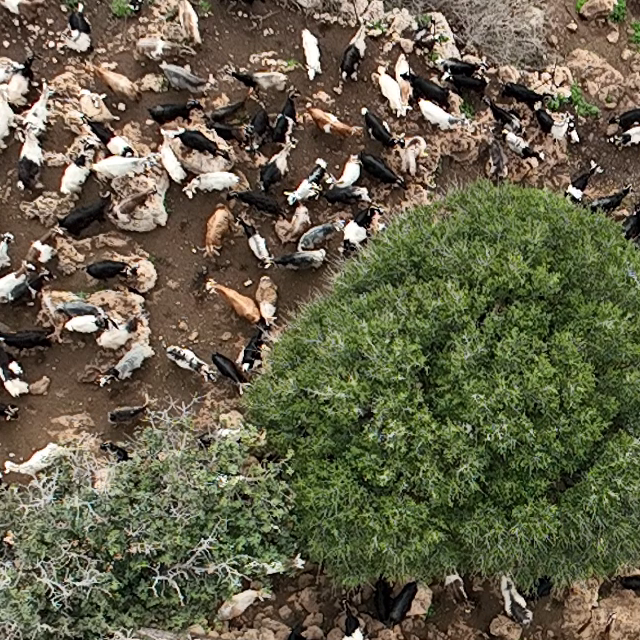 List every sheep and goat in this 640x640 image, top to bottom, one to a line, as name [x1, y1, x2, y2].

goat [1, 1, 51, 21]
goat [177, 1, 202, 44]
goat [65, 2, 95, 54]
goat [338, 16, 371, 81]
goat [414, 17, 434, 57]
goat [301, 28, 323, 79]
goat [136, 38, 196, 60]
goat [394, 53, 414, 109]
goat [436, 56, 486, 78]
goat [85, 59, 142, 103]
goat [160, 61, 220, 93]
goat [0, 65, 13, 90]
goat [7, 66, 32, 109]
goat [376, 66, 408, 116]
goat [231, 70, 290, 91]
goat [400, 70, 451, 109]
goat [446, 75, 487, 94]
goat [14, 78, 50, 139]
goat [503, 83, 556, 109]
goat [0, 84, 12, 151]
goat [272, 87, 301, 144]
goat [79, 89, 119, 121]
goat [418, 96, 471, 130]
goat [149, 98, 201, 126]
goat [211, 98, 248, 123]
goat [489, 98, 521, 129]
goat [306, 103, 363, 137]
goat [607, 106, 639, 125]
goat [536, 107, 573, 139]
goat [362, 108, 406, 148]
goat [245, 109, 269, 154]
goat [80, 113, 139, 157]
goat [568, 119, 580, 144]
goat [207, 121, 245, 149]
goat [13, 123, 42, 189]
goat [616, 124, 639, 151]
goat [158, 129, 186, 183]
goat [503, 129, 545, 162]
goat [177, 130, 231, 161]
goat [395, 133, 426, 176]
goat [479, 135, 509, 185]
goat [258, 138, 298, 186]
goat [360, 150, 409, 191]
goat [61, 151, 93, 196]
goat [92, 153, 156, 179]
goat [327, 154, 360, 188]
goat [285, 159, 326, 203]
goat [565, 160, 603, 204]
goat [183, 173, 238, 197]
goat [589, 182, 632, 214]
goat [58, 185, 113, 238]
goat [109, 185, 157, 222]
goat [323, 185, 372, 202]
goat [228, 188, 281, 218]
goat [276, 205, 311, 242]
goat [344, 206, 384, 259]
goat [202, 208, 232, 258]
goat [635, 211, 639, 237]
goat [618, 215, 637, 235]
goat [236, 218, 270, 261]
goat [298, 218, 345, 252]
goat [26, 221, 64, 266]
goat [626, 222, 639, 243]
goat [0, 232, 13, 291]
goat [262, 247, 324, 271]
goat [86, 260, 139, 279]
goat [0, 261, 36, 306]
goat [10, 267, 52, 306]
goat [255, 274, 277, 326]
goat [205, 279, 260, 322]
goat [54, 300, 104, 315]
goat [64, 315, 110, 332]
goat [97, 315, 143, 349]
goat [240, 322, 269, 373]
goat [0, 323, 53, 348]
goat [0, 334, 30, 397]
goat [99, 340, 152, 388]
goat [166, 344, 216, 382]
goat [212, 352, 254, 392]
goat [107, 394, 158, 427]
goat [0, 404, 21, 428]
goat [101, 442, 130, 462]
goat [6, 443, 70, 477]
goat [0, 462, 5, 489]
goat [241, 553, 305, 577]
goat [443, 564, 475, 613]
goat [500, 572, 533, 625]
goat [617, 574, 639, 591]
goat [373, 576, 393, 622]
goat [536, 576, 554, 596]
goat [387, 581, 419, 628]
goat [216, 588, 270, 622]
goat [341, 600, 365, 639]
goat [598, 612, 616, 639]
goat [289, 625, 334, 639]